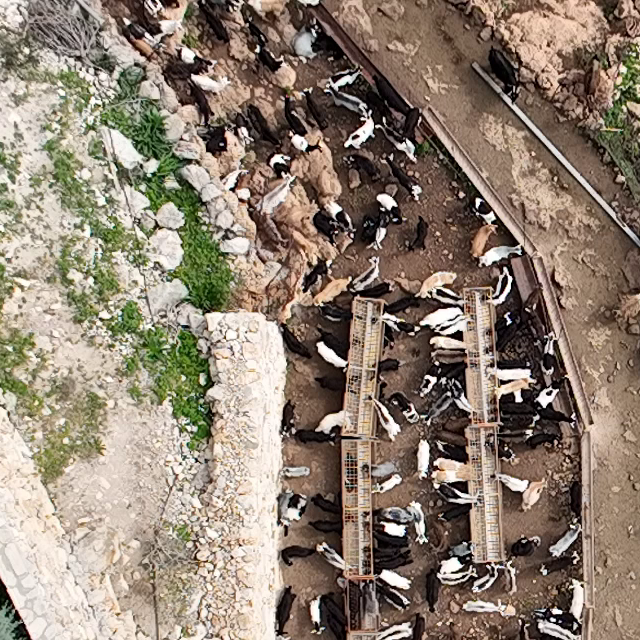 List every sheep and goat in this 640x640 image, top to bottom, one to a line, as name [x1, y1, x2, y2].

goat [120, 0, 144, 16]
goat [140, 0, 163, 16]
goat [285, 0, 305, 30]
goat [194, 1, 231, 43]
goat [214, 1, 241, 20]
goat [253, 1, 286, 16]
goat [123, 17, 156, 45]
goat [244, 17, 268, 42]
goat [152, 18, 181, 43]
goat [291, 19, 320, 59]
goat [130, 41, 159, 59]
goat [489, 45, 522, 105]
goat [175, 47, 217, 73]
goat [259, 47, 286, 73]
goat [583, 54, 600, 96]
goat [329, 66, 362, 91]
goat [190, 74, 230, 94]
goat [372, 77, 409, 114]
goat [188, 83, 214, 126]
goat [324, 84, 368, 114]
goat [302, 87, 330, 131]
goat [284, 96, 309, 136]
goat [246, 104, 284, 149]
goat [403, 108, 420, 139]
goat [344, 110, 375, 147]
goat [235, 112, 255, 144]
goat [374, 116, 418, 164]
goat [207, 124, 227, 153]
goat [291, 134, 322, 155]
goat [267, 152, 292, 179]
goat [380, 153, 422, 200]
goat [343, 155, 381, 179]
goat [223, 170, 248, 191]
goat [261, 170, 296, 214]
goat [377, 193, 407, 225]
goat [473, 198, 498, 226]
goat [326, 200, 356, 238]
goat [366, 207, 390, 251]
goat [252, 211, 290, 248]
goat [314, 212, 338, 247]
goat [363, 213, 375, 242]
goat [405, 216, 430, 253]
goat [469, 224, 497, 257]
goat [478, 243, 521, 268]
goat [349, 256, 379, 293]
goat [302, 258, 332, 294]
goat [480, 267, 513, 307]
goat [415, 272, 456, 299]
goat [313, 276, 351, 305]
goat [350, 281, 395, 297]
goat [521, 282, 542, 322]
goat [612, 283, 639, 319]
goat [432, 286, 468, 306]
goat [379, 297, 420, 314]
goat [317, 304, 364, 321]
goat [524, 304, 545, 340]
goat [420, 307, 465, 329]
goat [487, 308, 519, 336]
goat [381, 313, 421, 337]
goat [435, 314, 473, 335]
goat [279, 322, 314, 360]
goat [381, 323, 395, 349]
goat [485, 323, 517, 354]
goat [318, 327, 356, 359]
goat [542, 332, 557, 375]
goat [430, 337, 477, 352]
goat [316, 343, 348, 371]
goat [432, 350, 478, 363]
goat [373, 359, 400, 376]
goat [485, 360, 529, 372]
goat [419, 361, 440, 397]
goat [438, 363, 476, 388]
goat [486, 367, 536, 383]
goat [535, 374, 569, 408]
goat [313, 376, 358, 394]
goat [449, 378, 480, 418]
goat [494, 378, 527, 398]
goat [387, 390, 419, 423]
goat [490, 390, 531, 404]
goat [420, 393, 452, 425]
goat [364, 394, 402, 441]
goat [490, 398, 540, 421]
goat [280, 399, 295, 437]
goat [538, 407, 577, 427]
goat [315, 411, 352, 434]
goat [489, 415, 535, 428]
goat [442, 418, 480, 430]
goat [297, 428, 336, 447]
goat [434, 429, 478, 446]
goat [487, 430, 533, 444]
goat [525, 434, 563, 450]
goat [418, 440, 429, 480]
goat [437, 440, 470, 462]
goat [485, 442, 516, 461]
goat [344, 451, 356, 494]
goat [433, 457, 474, 471]
goat [361, 460, 394, 476]
goat [280, 467, 310, 477]
goat [432, 470, 480, 482]
goat [489, 473, 527, 493]
goat [371, 474, 402, 493]
goat [520, 478, 547, 512]
goat [570, 480, 582, 522]
goat [433, 483, 484, 507]
goat [279, 490, 293, 524]
goat [287, 494, 306, 522]
goat [312, 494, 350, 513]
goat [407, 502, 428, 544]
goat [426, 504, 476, 525]
goat [363, 508, 414, 523]
goat [308, 513, 355, 534]
goat [431, 519, 450, 555]
goat [365, 521, 407, 538]
goat [549, 523, 582, 556]
goat [367, 528, 409, 548]
goat [511, 535, 541, 555]
goat [448, 541, 474, 558]
goat [316, 543, 357, 573]
goat [280, 546, 316, 566]
goat [362, 548, 393, 557]
goat [363, 550, 413, 570]
goat [540, 552, 579, 575]
goat [367, 553, 397, 559]
goat [439, 553, 474, 574]
goat [503, 559, 518, 595]
goat [472, 562, 502, 592]
goat [437, 566, 477, 586]
goat [373, 568, 411, 588]
goat [425, 568, 438, 613]
goat [337, 577, 361, 597]
goat [364, 579, 410, 611]
goat [570, 579, 585, 618]
goat [345, 582, 362, 630]
goat [276, 586, 296, 636]
goat [323, 592, 349, 626]
goat [310, 595, 324, 635]
goat [463, 600, 507, 616]
goat [531, 607, 582, 631]
goat [327, 613, 348, 639]
goat [402, 613, 425, 639]
goat [515, 618, 536, 639]
goat [537, 621, 582, 639]
goat [369, 622, 411, 639]
goat [449, 623, 464, 639]
goat [538, 633, 579, 639]